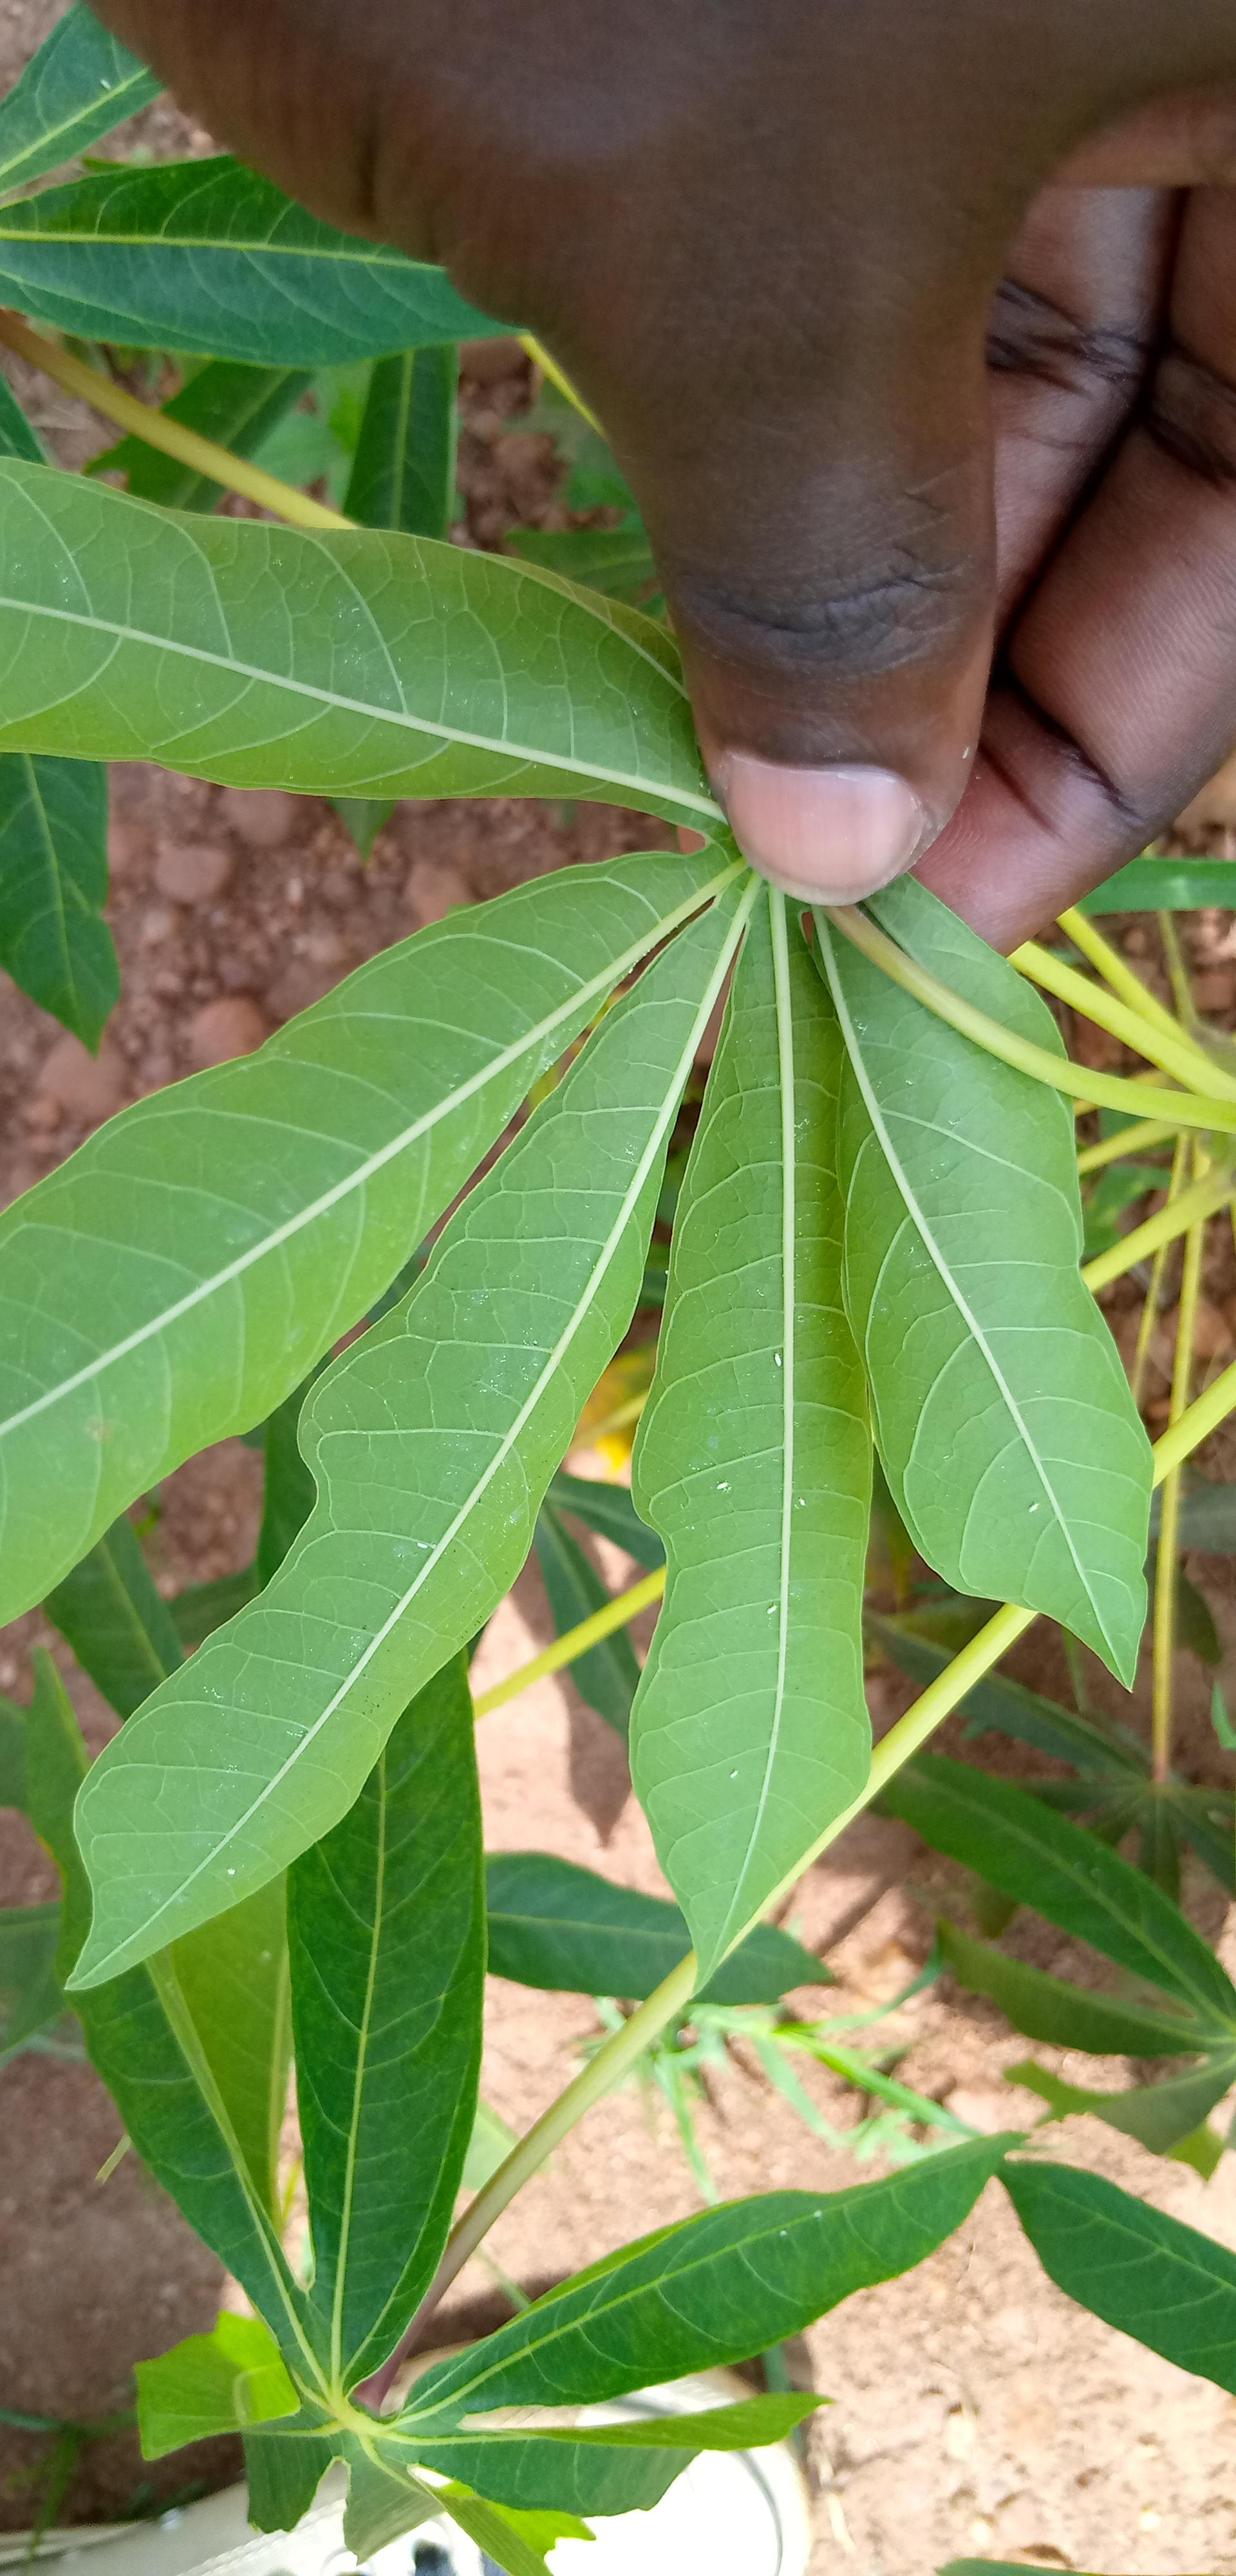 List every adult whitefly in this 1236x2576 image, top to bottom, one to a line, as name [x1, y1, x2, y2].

whitefly [772, 1350, 782, 1368]
whitefly [715, 1480, 731, 1492]
whitefly [798, 1497, 807, 1508]
whitefly [1026, 1501, 1041, 1515]
whitefly [416, 1541, 428, 1550]
whitefly [764, 1603, 778, 1617]
whitefly [727, 1768, 740, 1780]
whitefly [223, 1866, 238, 1877]